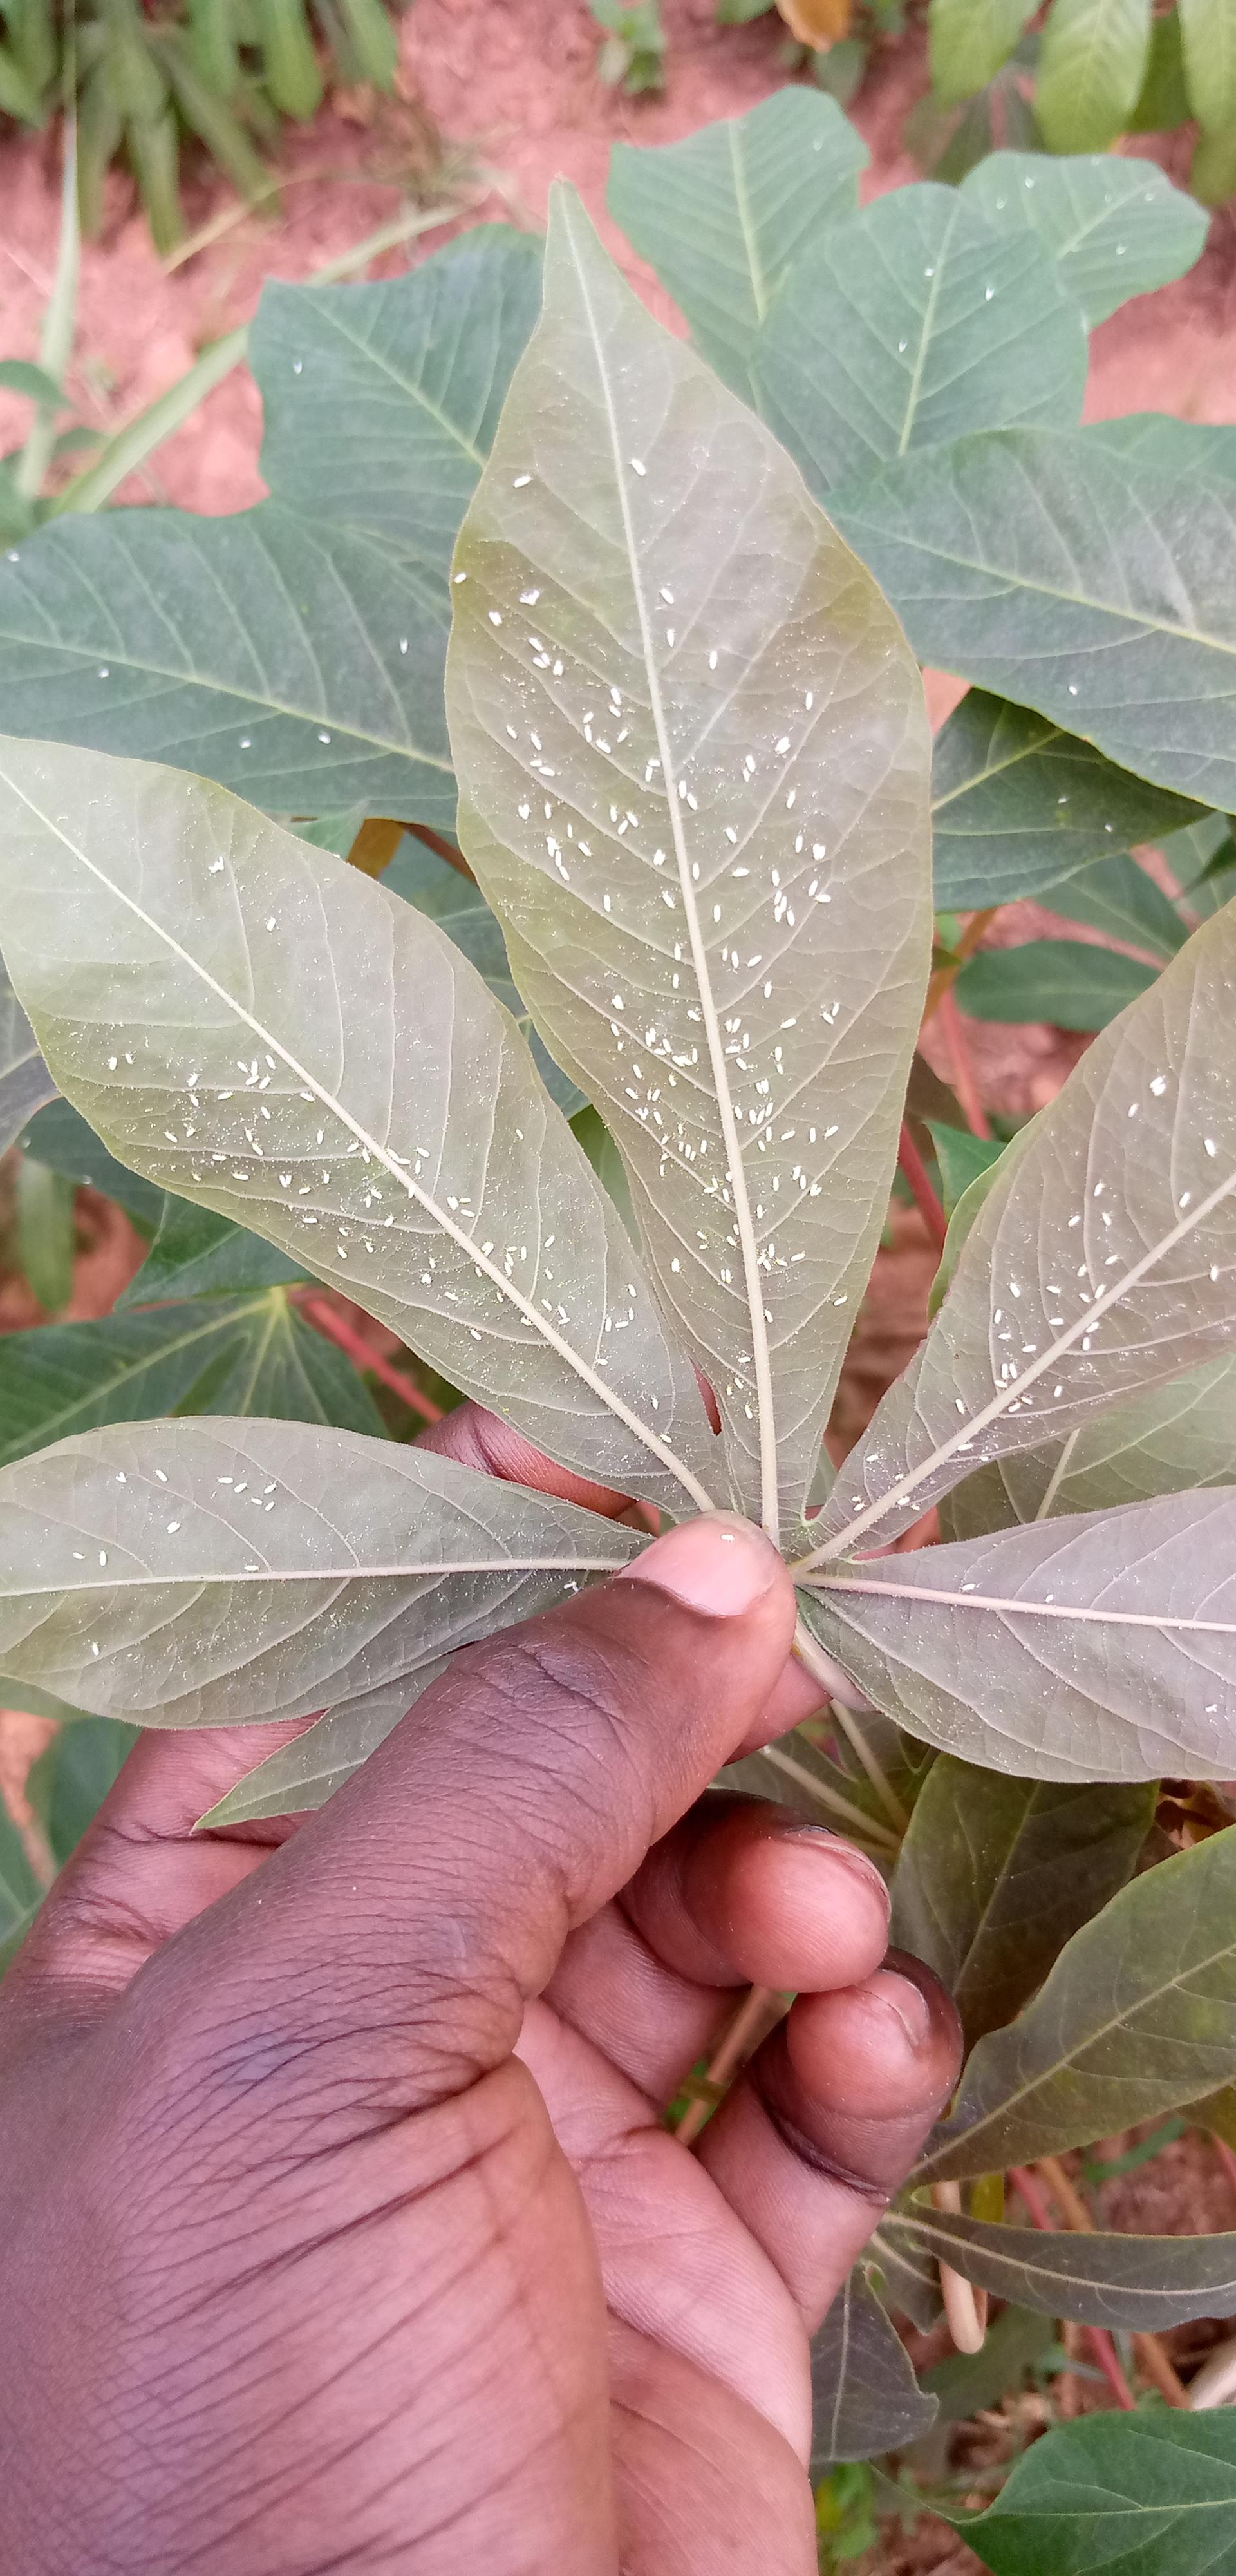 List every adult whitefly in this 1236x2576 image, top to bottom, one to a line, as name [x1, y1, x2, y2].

whitefly [625, 450, 663, 482]
whitefly [510, 468, 541, 493]
whitefly [453, 563, 482, 585]
whitefly [518, 585, 548, 609]
whitefly [656, 585, 689, 608]
whitefly [480, 601, 520, 631]
whitefly [665, 625, 690, 654]
whitefly [521, 627, 554, 650]
whitefly [523, 638, 552, 682]
whitefly [697, 649, 726, 676]
whitefly [544, 655, 569, 681]
whitefly [608, 676, 631, 710]
whitefly [794, 685, 818, 708]
whitefly [600, 696, 635, 719]
whitefly [576, 707, 601, 726]
whitefly [503, 717, 523, 745]
whitefly [530, 718, 554, 750]
whitefly [606, 718, 636, 746]
whitefly [576, 721, 597, 746]
whitefly [767, 728, 791, 753]
whitefly [587, 738, 615, 766]
whitefly [741, 743, 760, 777]
whitefly [632, 750, 662, 787]
whitefly [643, 750, 671, 782]
whitefly [521, 752, 558, 782]
whitefly [731, 759, 762, 795]
whitefly [675, 772, 705, 806]
whitefly [671, 781, 702, 813]
whitefly [778, 787, 797, 818]
whitefly [537, 795, 568, 823]
whitefly [507, 798, 531, 822]
whitefly [595, 798, 624, 837]
whitefly [558, 811, 579, 836]
whitefly [618, 811, 644, 835]
whitefly [715, 816, 743, 848]
whitefly [612, 820, 636, 850]
whitefly [534, 823, 565, 858]
whitefly [574, 828, 603, 862]
whitefly [793, 830, 814, 857]
whitefly [809, 831, 831, 860]
whitefly [536, 838, 566, 875]
whitefly [648, 840, 677, 872]
whitefly [686, 851, 715, 880]
whitefly [200, 854, 240, 893]
whitefly [730, 860, 753, 884]
whitefly [761, 860, 791, 887]
whitefly [555, 862, 579, 887]
whitefly [769, 878, 792, 910]
whitefly [803, 878, 832, 906]
whitefly [659, 886, 684, 914]
whitefly [594, 891, 623, 917]
whitefly [705, 896, 729, 927]
whitefly [778, 897, 800, 931]
whitefly [767, 899, 791, 928]
whitefly [252, 907, 285, 941]
whitefly [664, 931, 694, 965]
whitefly [713, 941, 735, 966]
whitefly [724, 943, 744, 971]
whitefly [745, 951, 765, 974]
whitefly [667, 973, 691, 989]
whitefly [758, 979, 775, 998]
whitefly [600, 987, 632, 1018]
whitefly [827, 990, 857, 1022]
whitefly [687, 999, 720, 1025]
whitefly [816, 1003, 839, 1035]
whitefly [719, 1007, 753, 1035]
whitefly [779, 1014, 801, 1037]
whitefly [610, 1021, 633, 1040]
whitefly [740, 1022, 765, 1053]
whitefly [641, 1026, 659, 1048]
whitefly [660, 1036, 680, 1060]
whitefly [680, 1036, 713, 1063]
whitefly [716, 1036, 748, 1058]
whitefly [612, 1040, 632, 1057]
whitefly [261, 1041, 284, 1071]
whitefly [117, 1043, 144, 1070]
whitefly [80, 1046, 124, 1088]
whitefly [772, 1048, 791, 1063]
whitefly [670, 1050, 697, 1075]
whitefly [736, 1050, 765, 1075]
whitefly [236, 1052, 260, 1079]
whitefly [174, 1056, 198, 1086]
whitefly [632, 1056, 653, 1082]
whitefly [769, 1057, 785, 1081]
whitefly [240, 1064, 265, 1090]
whitefly [1146, 1064, 1172, 1102]
whitefly [750, 1068, 776, 1097]
whitefly [667, 1070, 692, 1090]
whitefly [626, 1078, 646, 1104]
whitefly [289, 1079, 319, 1106]
whitefly [180, 1082, 204, 1106]
whitefly [211, 1085, 241, 1109]
whitefly [638, 1088, 666, 1112]
whitefly [1127, 1092, 1143, 1119]
whitefly [760, 1095, 782, 1127]
whitefly [253, 1096, 282, 1122]
whitefly [735, 1099, 754, 1126]
whitefly [632, 1104, 659, 1130]
whitefly [641, 1106, 663, 1132]
whitefly [748, 1106, 771, 1134]
whitefly [794, 1117, 821, 1150]
whitefly [816, 1117, 838, 1140]
whitefly [155, 1120, 183, 1148]
whitefly [238, 1120, 261, 1142]
whitefly [779, 1122, 803, 1146]
whitefly [185, 1123, 204, 1146]
whitefly [304, 1126, 335, 1151]
whitefly [663, 1126, 698, 1162]
whitefly [761, 1127, 789, 1146]
whitefly [243, 1128, 268, 1155]
whitefly [341, 1128, 364, 1153]
whitefly [396, 1130, 429, 1159]
whitefly [754, 1132, 778, 1164]
whitefly [1195, 1132, 1217, 1157]
whitefly [380, 1133, 408, 1169]
whitefly [689, 1133, 715, 1165]
whitefly [681, 1137, 702, 1164]
whitefly [201, 1142, 232, 1169]
whitefly [357, 1145, 380, 1170]
whitefly [402, 1148, 426, 1183]
whitefly [657, 1150, 675, 1179]
whitefly [722, 1153, 740, 1183]
whitefly [314, 1158, 340, 1190]
whitefly [782, 1158, 805, 1189]
whitefly [180, 1159, 211, 1187]
whitefly [225, 1160, 252, 1183]
whitefly [276, 1165, 301, 1184]
whitefly [702, 1166, 723, 1194]
whitefly [765, 1169, 779, 1193]
whitefly [398, 1170, 421, 1202]
whitefly [794, 1172, 819, 1191]
whitefly [294, 1173, 321, 1196]
whitefly [810, 1175, 824, 1201]
whitefly [1089, 1175, 1112, 1204]
whitefly [357, 1182, 384, 1209]
whitefly [442, 1182, 463, 1215]
whitefly [711, 1184, 733, 1211]
whitefly [1172, 1184, 1199, 1211]
whitefly [451, 1187, 473, 1214]
whitefly [458, 1196, 478, 1224]
whitefly [744, 1197, 771, 1232]
whitefly [1065, 1200, 1095, 1231]
whitefly [1098, 1206, 1119, 1243]
whitefly [377, 1207, 400, 1232]
whitefly [289, 1209, 324, 1240]
whitefly [337, 1218, 359, 1240]
whitefly [687, 1218, 716, 1249]
whitefly [541, 1222, 563, 1250]
whitefly [730, 1222, 744, 1236]
whitefly [722, 1226, 745, 1258]
whitefly [474, 1231, 498, 1261]
whitefly [758, 1231, 780, 1258]
whitefly [358, 1233, 379, 1255]
whitefly [512, 1235, 545, 1269]
whitefly [695, 1235, 716, 1260]
whitefly [495, 1240, 525, 1274]
whitefly [328, 1242, 353, 1262]
whitefly [792, 1242, 817, 1265]
whitefly [414, 1245, 443, 1269]
whitefly [772, 1245, 794, 1267]
whitefly [1101, 1249, 1119, 1273]
whitefly [667, 1251, 691, 1278]
whitefly [751, 1255, 782, 1282]
whitefly [1204, 1257, 1231, 1287]
whitefly [1073, 1258, 1095, 1283]
whitefly [465, 1263, 487, 1291]
whitefly [534, 1264, 566, 1288]
whitefly [715, 1264, 737, 1288]
whitefly [413, 1270, 442, 1288]
whitefly [1003, 1273, 1027, 1295]
whitefly [482, 1275, 507, 1306]
whitefly [1042, 1275, 1063, 1302]
whitefly [1092, 1275, 1110, 1301]
whitefly [621, 1277, 648, 1298]
whitefly [435, 1280, 456, 1305]
whitefly [1072, 1282, 1095, 1312]
whitefly [533, 1293, 555, 1316]
whitefly [831, 1293, 850, 1314]
whitefly [985, 1299, 1009, 1323]
whitefly [552, 1301, 580, 1329]
whitefly [760, 1303, 787, 1325]
whitefly [618, 1305, 646, 1324]
whitefly [512, 1306, 543, 1333]
whitefly [1049, 1309, 1069, 1331]
whitefly [595, 1312, 619, 1345]
whitefly [1084, 1313, 1104, 1334]
whitefly [611, 1319, 630, 1340]
whitefly [996, 1321, 1027, 1345]
whitefly [453, 1323, 488, 1350]
whitefly [1076, 1336, 1094, 1357]
whitefly [1024, 1338, 1044, 1358]
whitefly [733, 1344, 772, 1370]
whitefly [593, 1348, 619, 1372]
whitefly [990, 1357, 1017, 1385]
whitefly [997, 1359, 1025, 1386]
whitefly [733, 1370, 751, 1390]
whitefly [986, 1374, 1013, 1400]
whitefly [1052, 1375, 1069, 1401]
whitefly [715, 1383, 740, 1400]
whitefly [951, 1387, 975, 1425]
whitefly [646, 1390, 667, 1416]
whitefly [1018, 1392, 1035, 1408]
whitefly [995, 1396, 1029, 1425]
whitefly [741, 1406, 765, 1423]
whitefly [648, 1428, 674, 1452]
whitefly [953, 1436, 978, 1457]
whitefly [853, 1442, 881, 1466]
whitefly [212, 1456, 239, 1487]
whitefly [147, 1462, 173, 1494]
whitefly [99, 1464, 133, 1490]
whitefly [885, 1470, 909, 1491]
whitefly [232, 1473, 253, 1492]
whitefly [257, 1473, 279, 1499]
whitefly [836, 1487, 867, 1518]
whitefly [257, 1488, 278, 1516]
whitefly [241, 1490, 258, 1512]
whitefly [839, 1490, 868, 1523]
whitefly [884, 1490, 915, 1519]
whitefly [162, 1511, 180, 1541]
whitefly [68, 1537, 91, 1565]
whitefly [91, 1544, 109, 1579]
whitefly [228, 1553, 267, 1593]
whitefly [957, 1572, 982, 1604]
whitefly [1040, 1580, 1059, 1613]
whitefly [85, 1636, 110, 1658]
whitefly [1195, 1694, 1220, 1721]